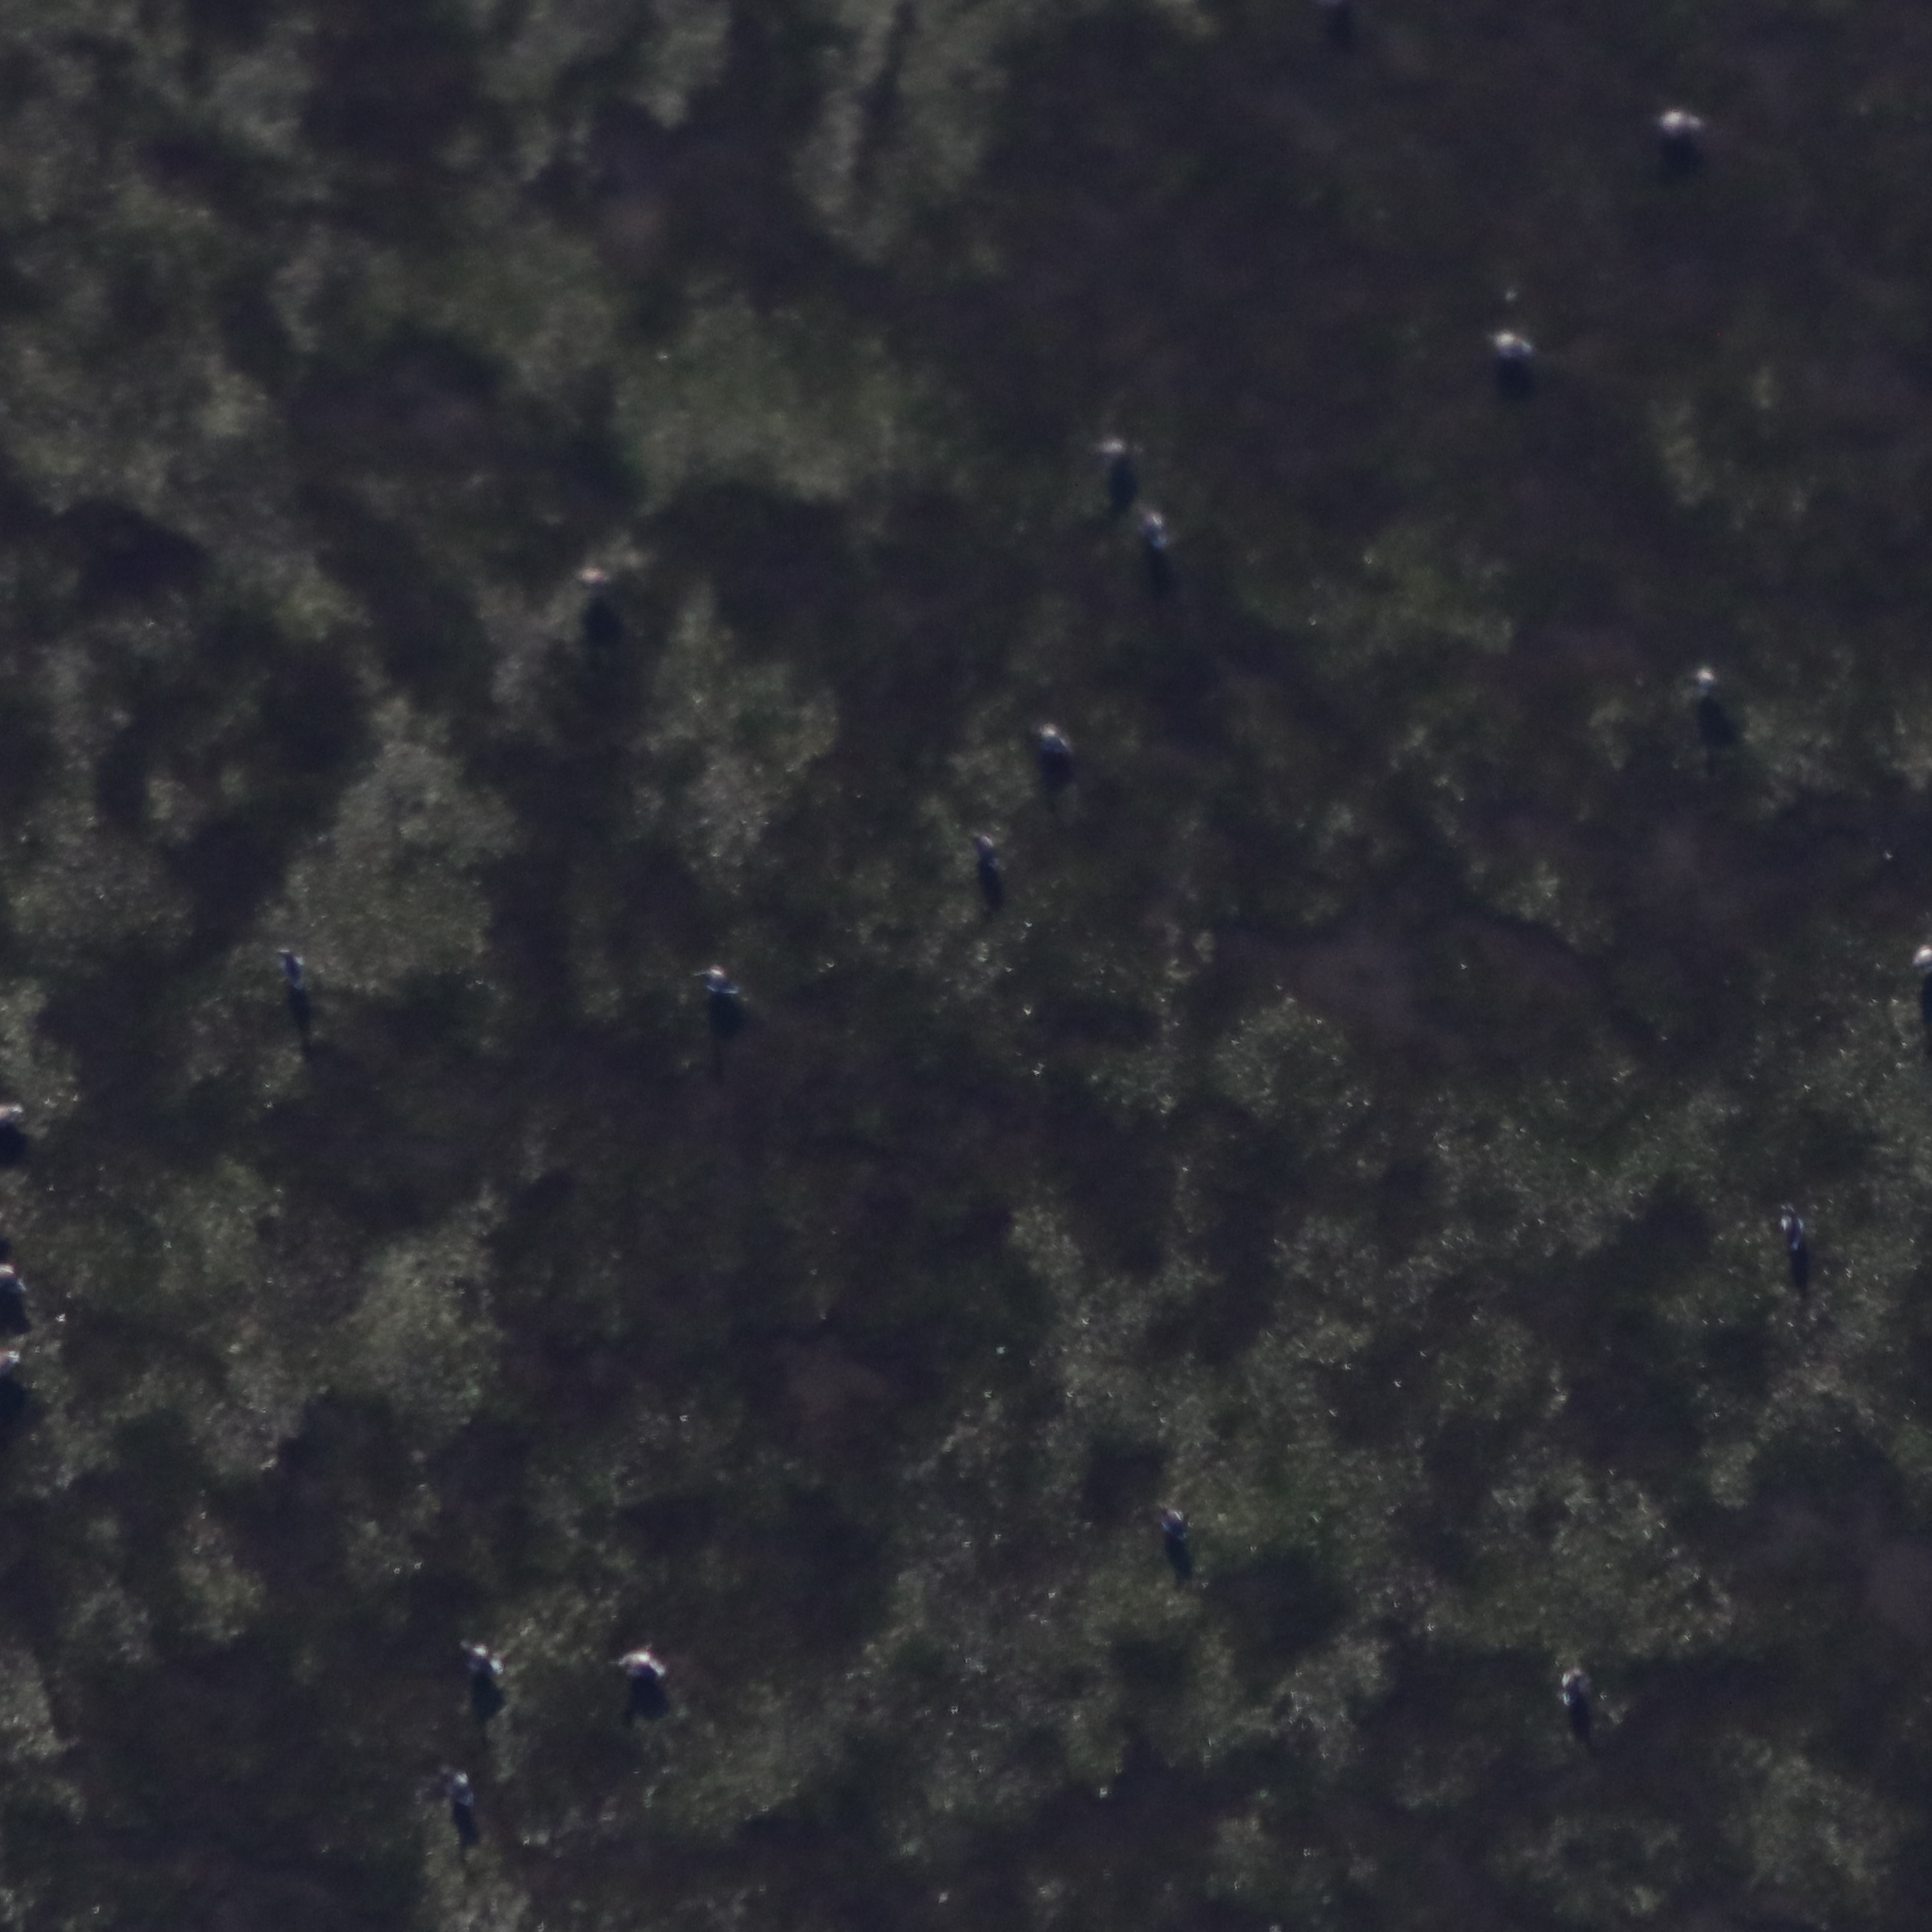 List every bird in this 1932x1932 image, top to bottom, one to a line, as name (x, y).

brant (1686, 119)
brant (1514, 344)
brant (1117, 448)
brant (1153, 530)
brant (593, 578)
brant (1703, 681)
brant (1050, 739)
brant (987, 847)
brant (1931, 961)
brant (295, 977)
brant (719, 983)
brant (6, 1115)
brant (1796, 1231)
brant (11, 1276)
brant (7, 1349)
brant (1181, 1521)
brant (490, 1656)
brant (638, 1667)
brant (1574, 1687)
brant (463, 1780)